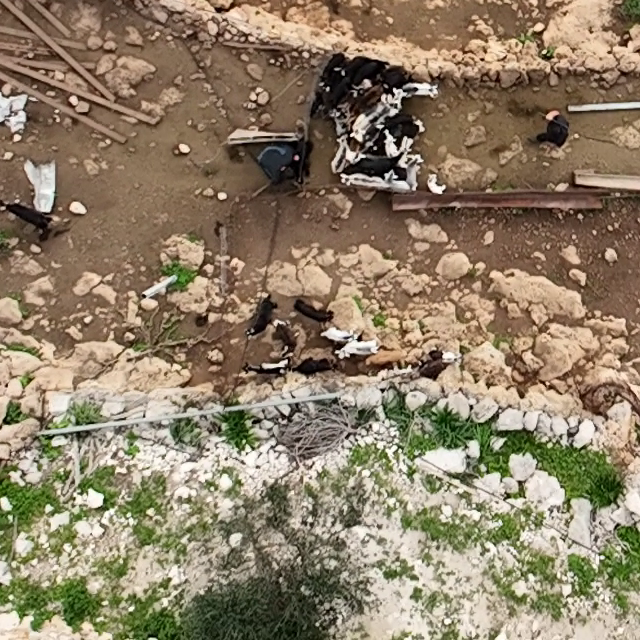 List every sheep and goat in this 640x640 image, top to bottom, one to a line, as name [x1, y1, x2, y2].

goat [318, 51, 345, 87]
goat [336, 56, 367, 76]
goat [349, 62, 385, 98]
goat [381, 65, 404, 95]
goat [321, 71, 341, 89]
goat [323, 78, 349, 115]
goat [404, 83, 438, 98]
goat [336, 84, 383, 133]
goat [383, 88, 405, 116]
goat [349, 102, 389, 138]
goat [376, 114, 415, 132]
goat [364, 120, 425, 152]
goat [384, 130, 404, 167]
goat [331, 134, 348, 174]
goat [343, 140, 413, 175]
goat [406, 154, 424, 192]
goat [383, 168, 410, 191]
goat [339, 173, 386, 187]
goat [427, 173, 447, 195]
goat [0, 197, 53, 230]
goat [244, 294, 277, 341]
goat [293, 299, 334, 323]
goat [273, 319, 298, 356]
goat [319, 327, 359, 342]
goat [335, 340, 377, 359]
goat [430, 349, 459, 363]
goat [366, 350, 403, 365]
goat [242, 357, 290, 376]
goat [293, 357, 334, 374]
goat [417, 360, 448, 381]